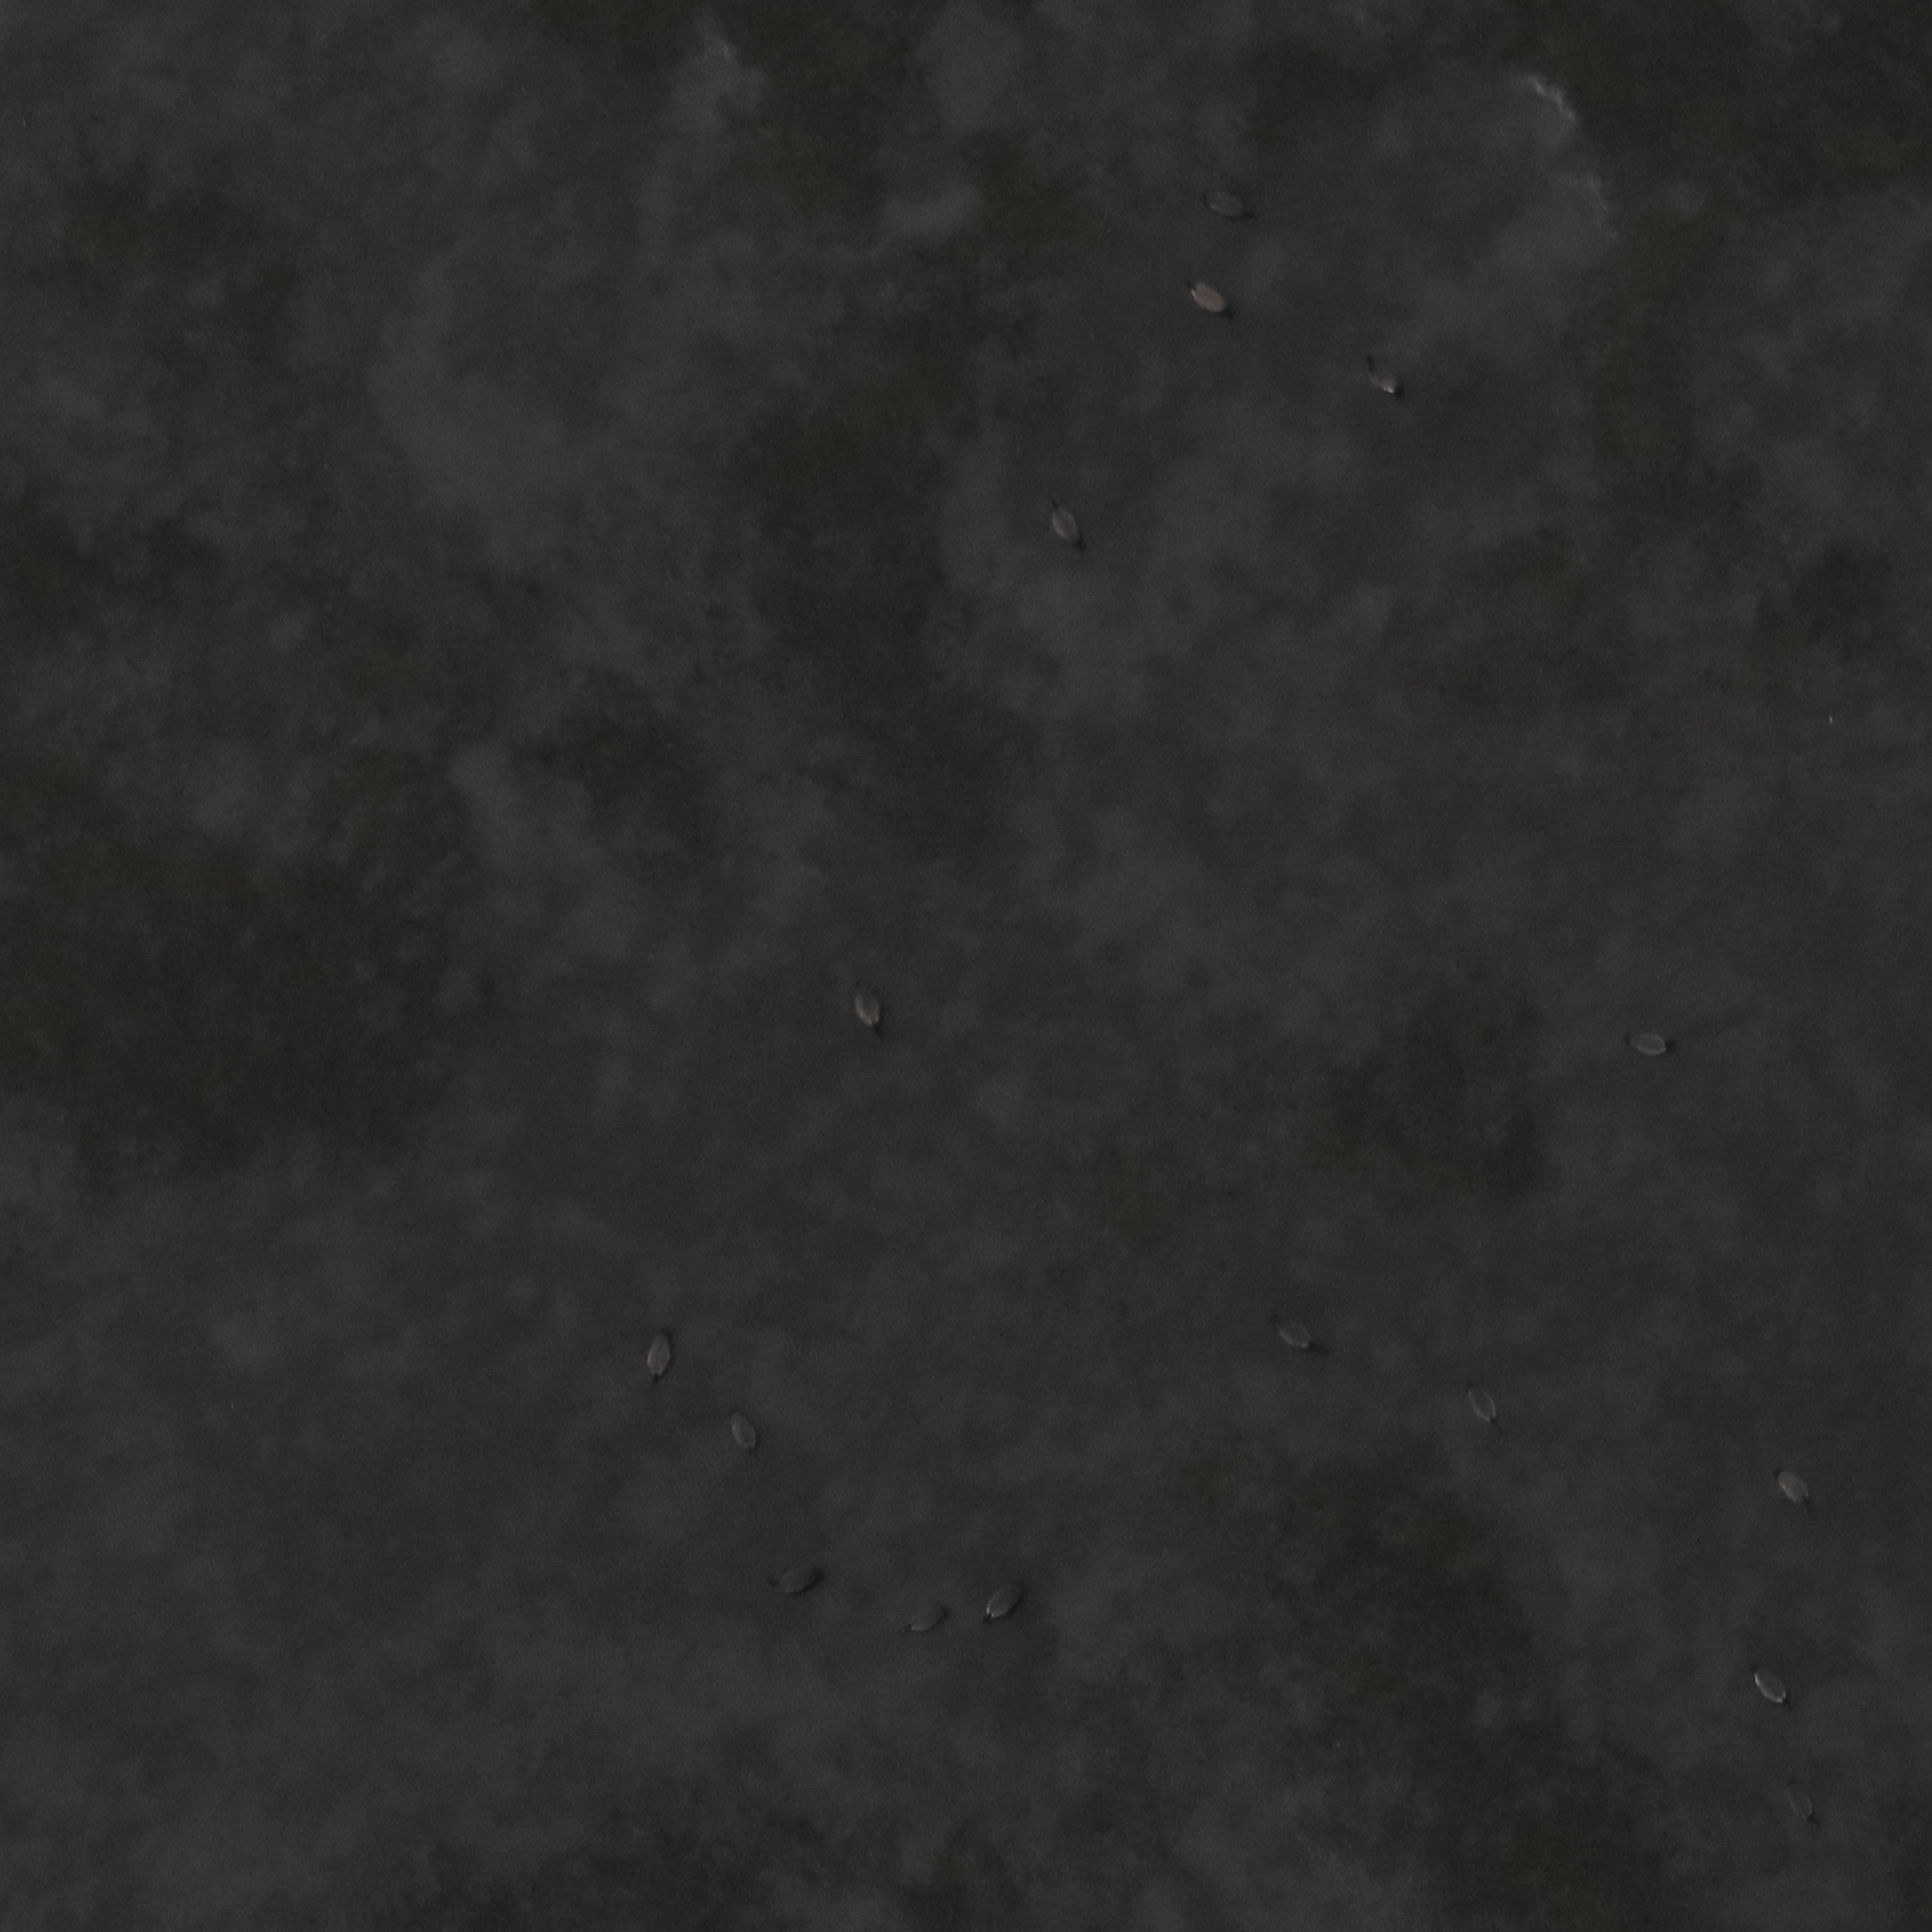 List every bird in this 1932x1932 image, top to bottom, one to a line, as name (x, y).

Canada goose (1223, 206)
Canada goose (1207, 297)
Canada goose (1378, 375)
Canada goose (1067, 525)
Canada goose (872, 1008)
Canada goose (1648, 1040)
Canada goose (1294, 1337)
Canada goose (660, 1359)
Canada goose (1484, 1405)
Canada goose (744, 1432)
Canada goose (1792, 1491)
Canada goose (789, 1579)
Canada goose (1003, 1604)
Canada goose (923, 1620)
Canada goose (1769, 1685)
Canada goose (1797, 1802)